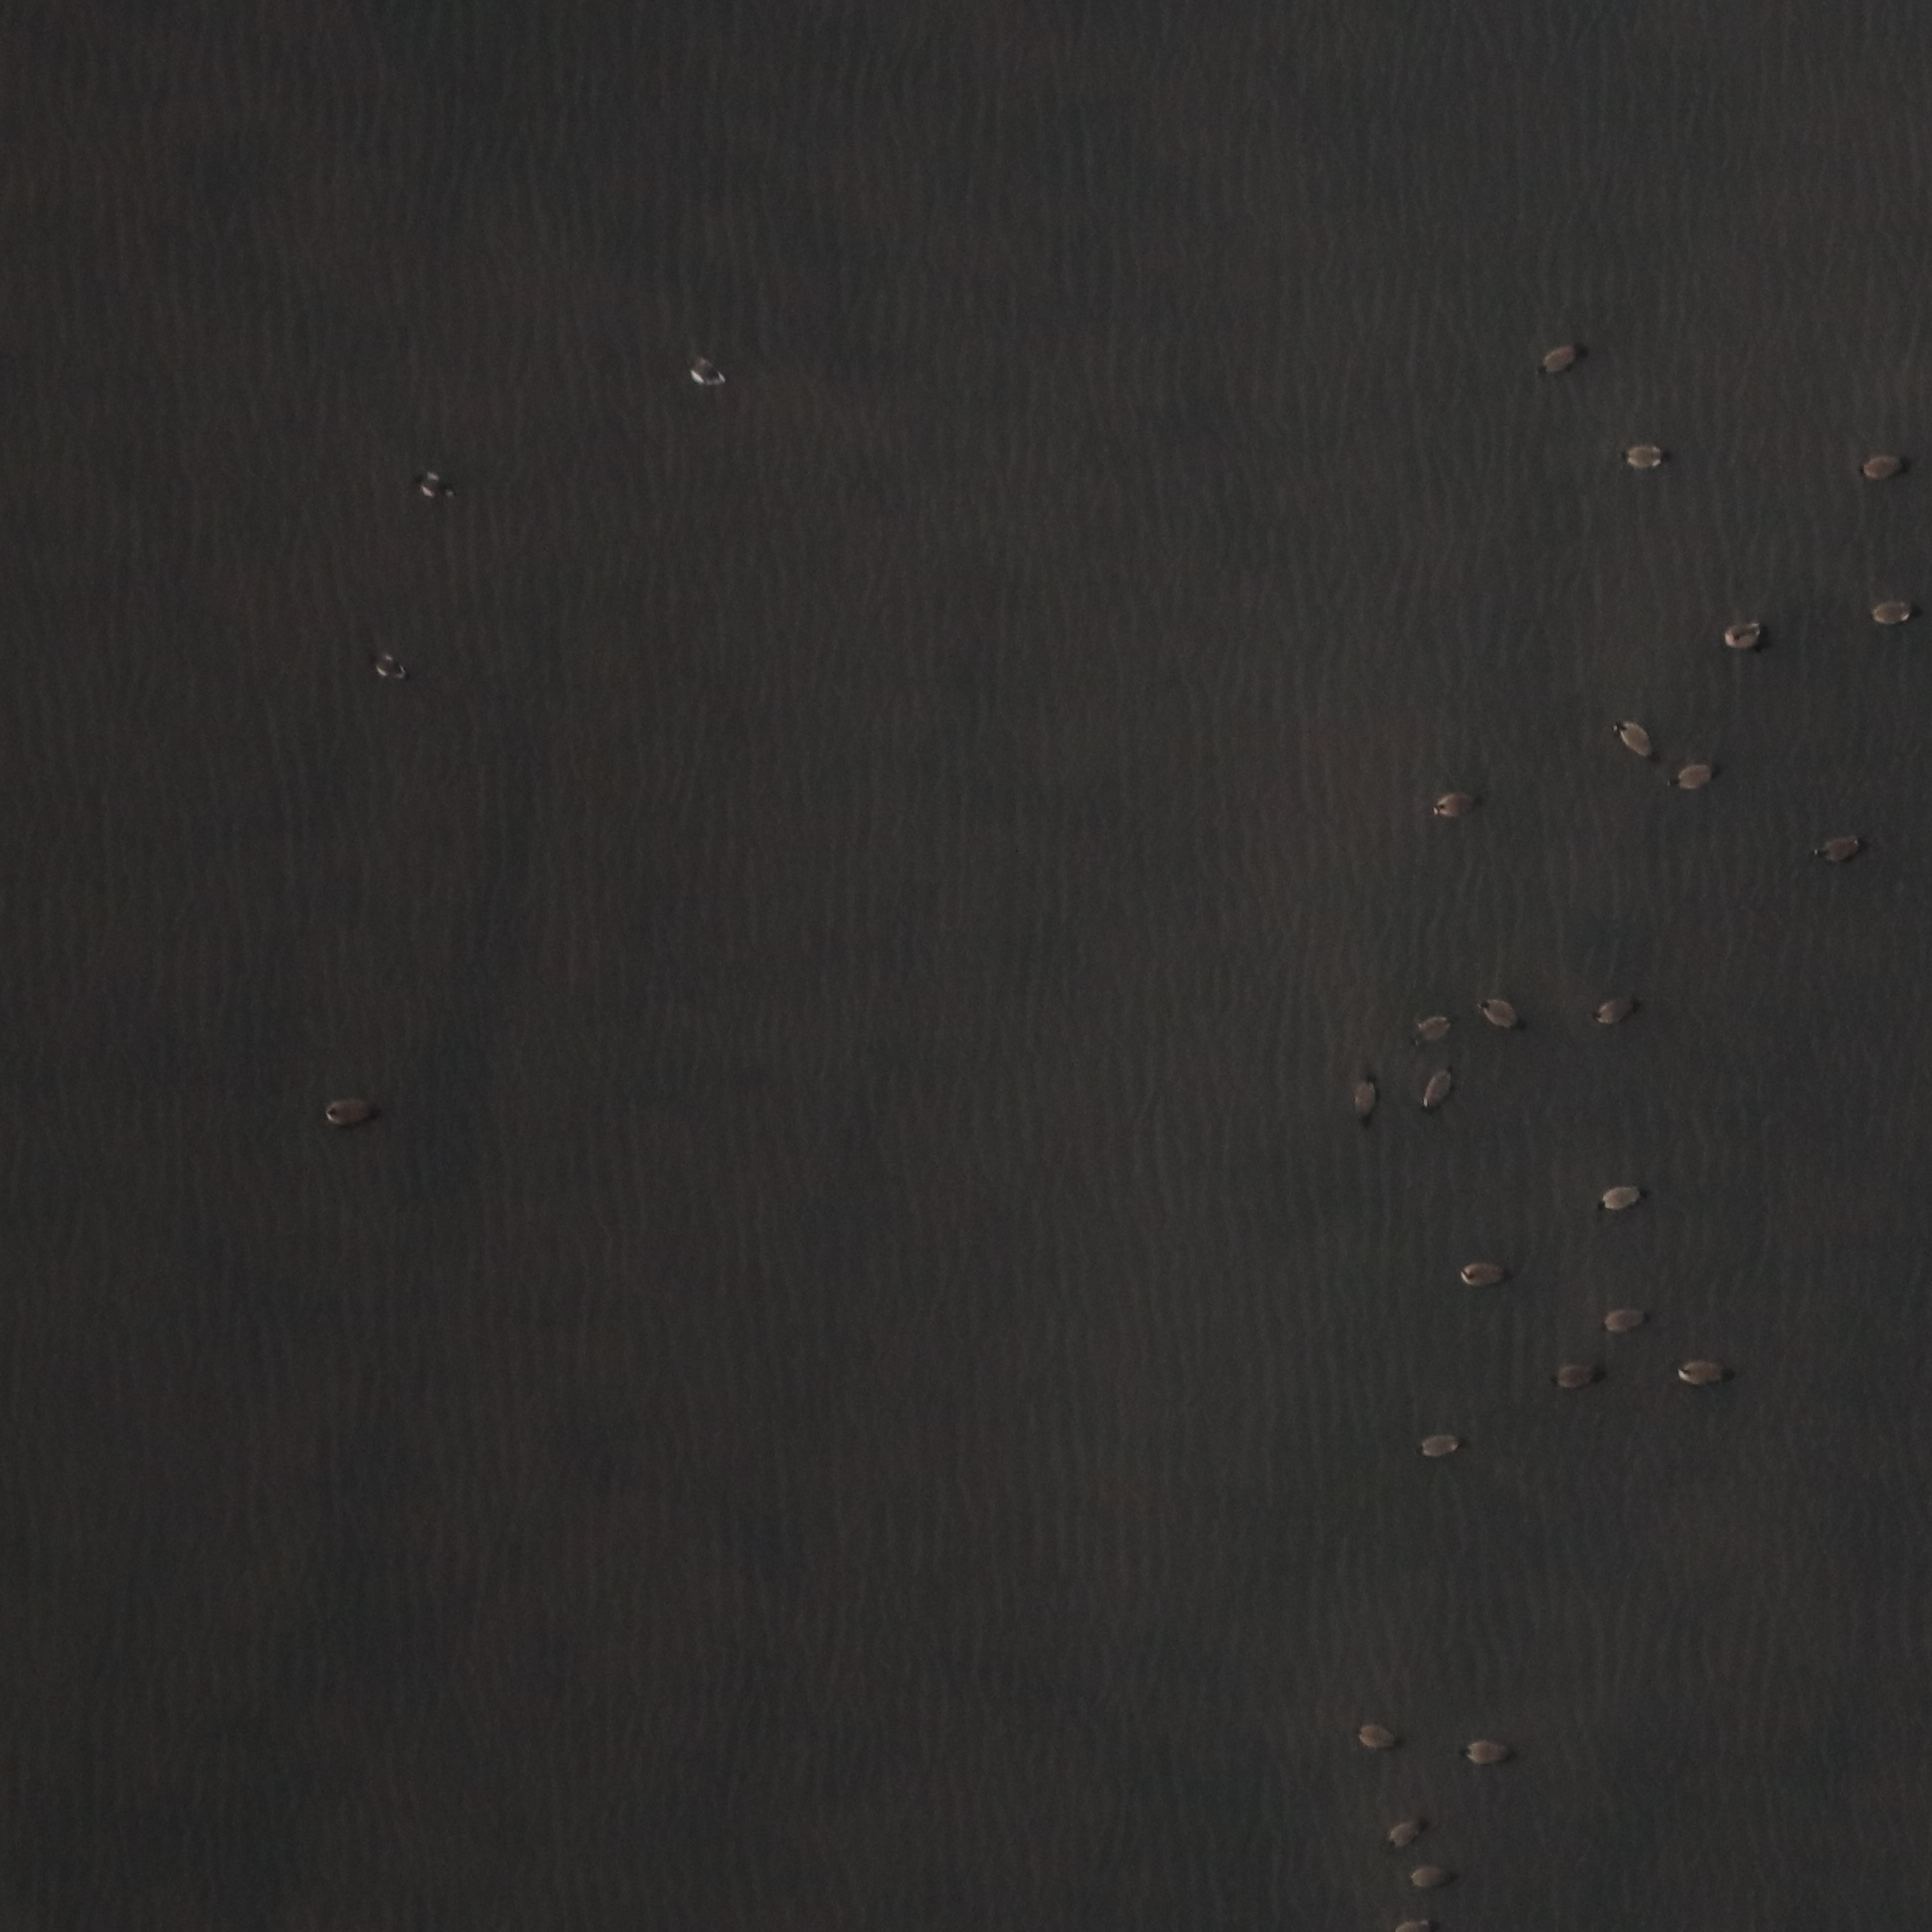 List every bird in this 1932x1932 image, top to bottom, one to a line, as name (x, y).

Canada goose (1558, 362)
brant (706, 373)
Canada goose (1642, 458)
Canada goose (1878, 467)
brant (431, 485)
Canada goose (1891, 610)
Canada goose (1742, 637)
brant (389, 664)
Canada goose (1635, 740)
Canada goose (1694, 775)
Canada goose (1454, 805)
Canada goose (1840, 846)
Canada goose (1612, 1009)
Canada goose (1499, 1012)
Canada goose (1434, 1029)
Canada goose (1436, 1089)
Canada goose (1366, 1098)
Canada goose (347, 1112)
Canada goose (1619, 1195)
Canada goose (1481, 1271)
Canada goose (1620, 1320)
Canada goose (1700, 1371)
Canada goose (1573, 1380)
Canada goose (1439, 1445)
Canada goose (1375, 1736)
Canada goose (1486, 1754)
Canada goose (1403, 1831)
Canada goose (1431, 1875)
Canada goose (1410, 1931)